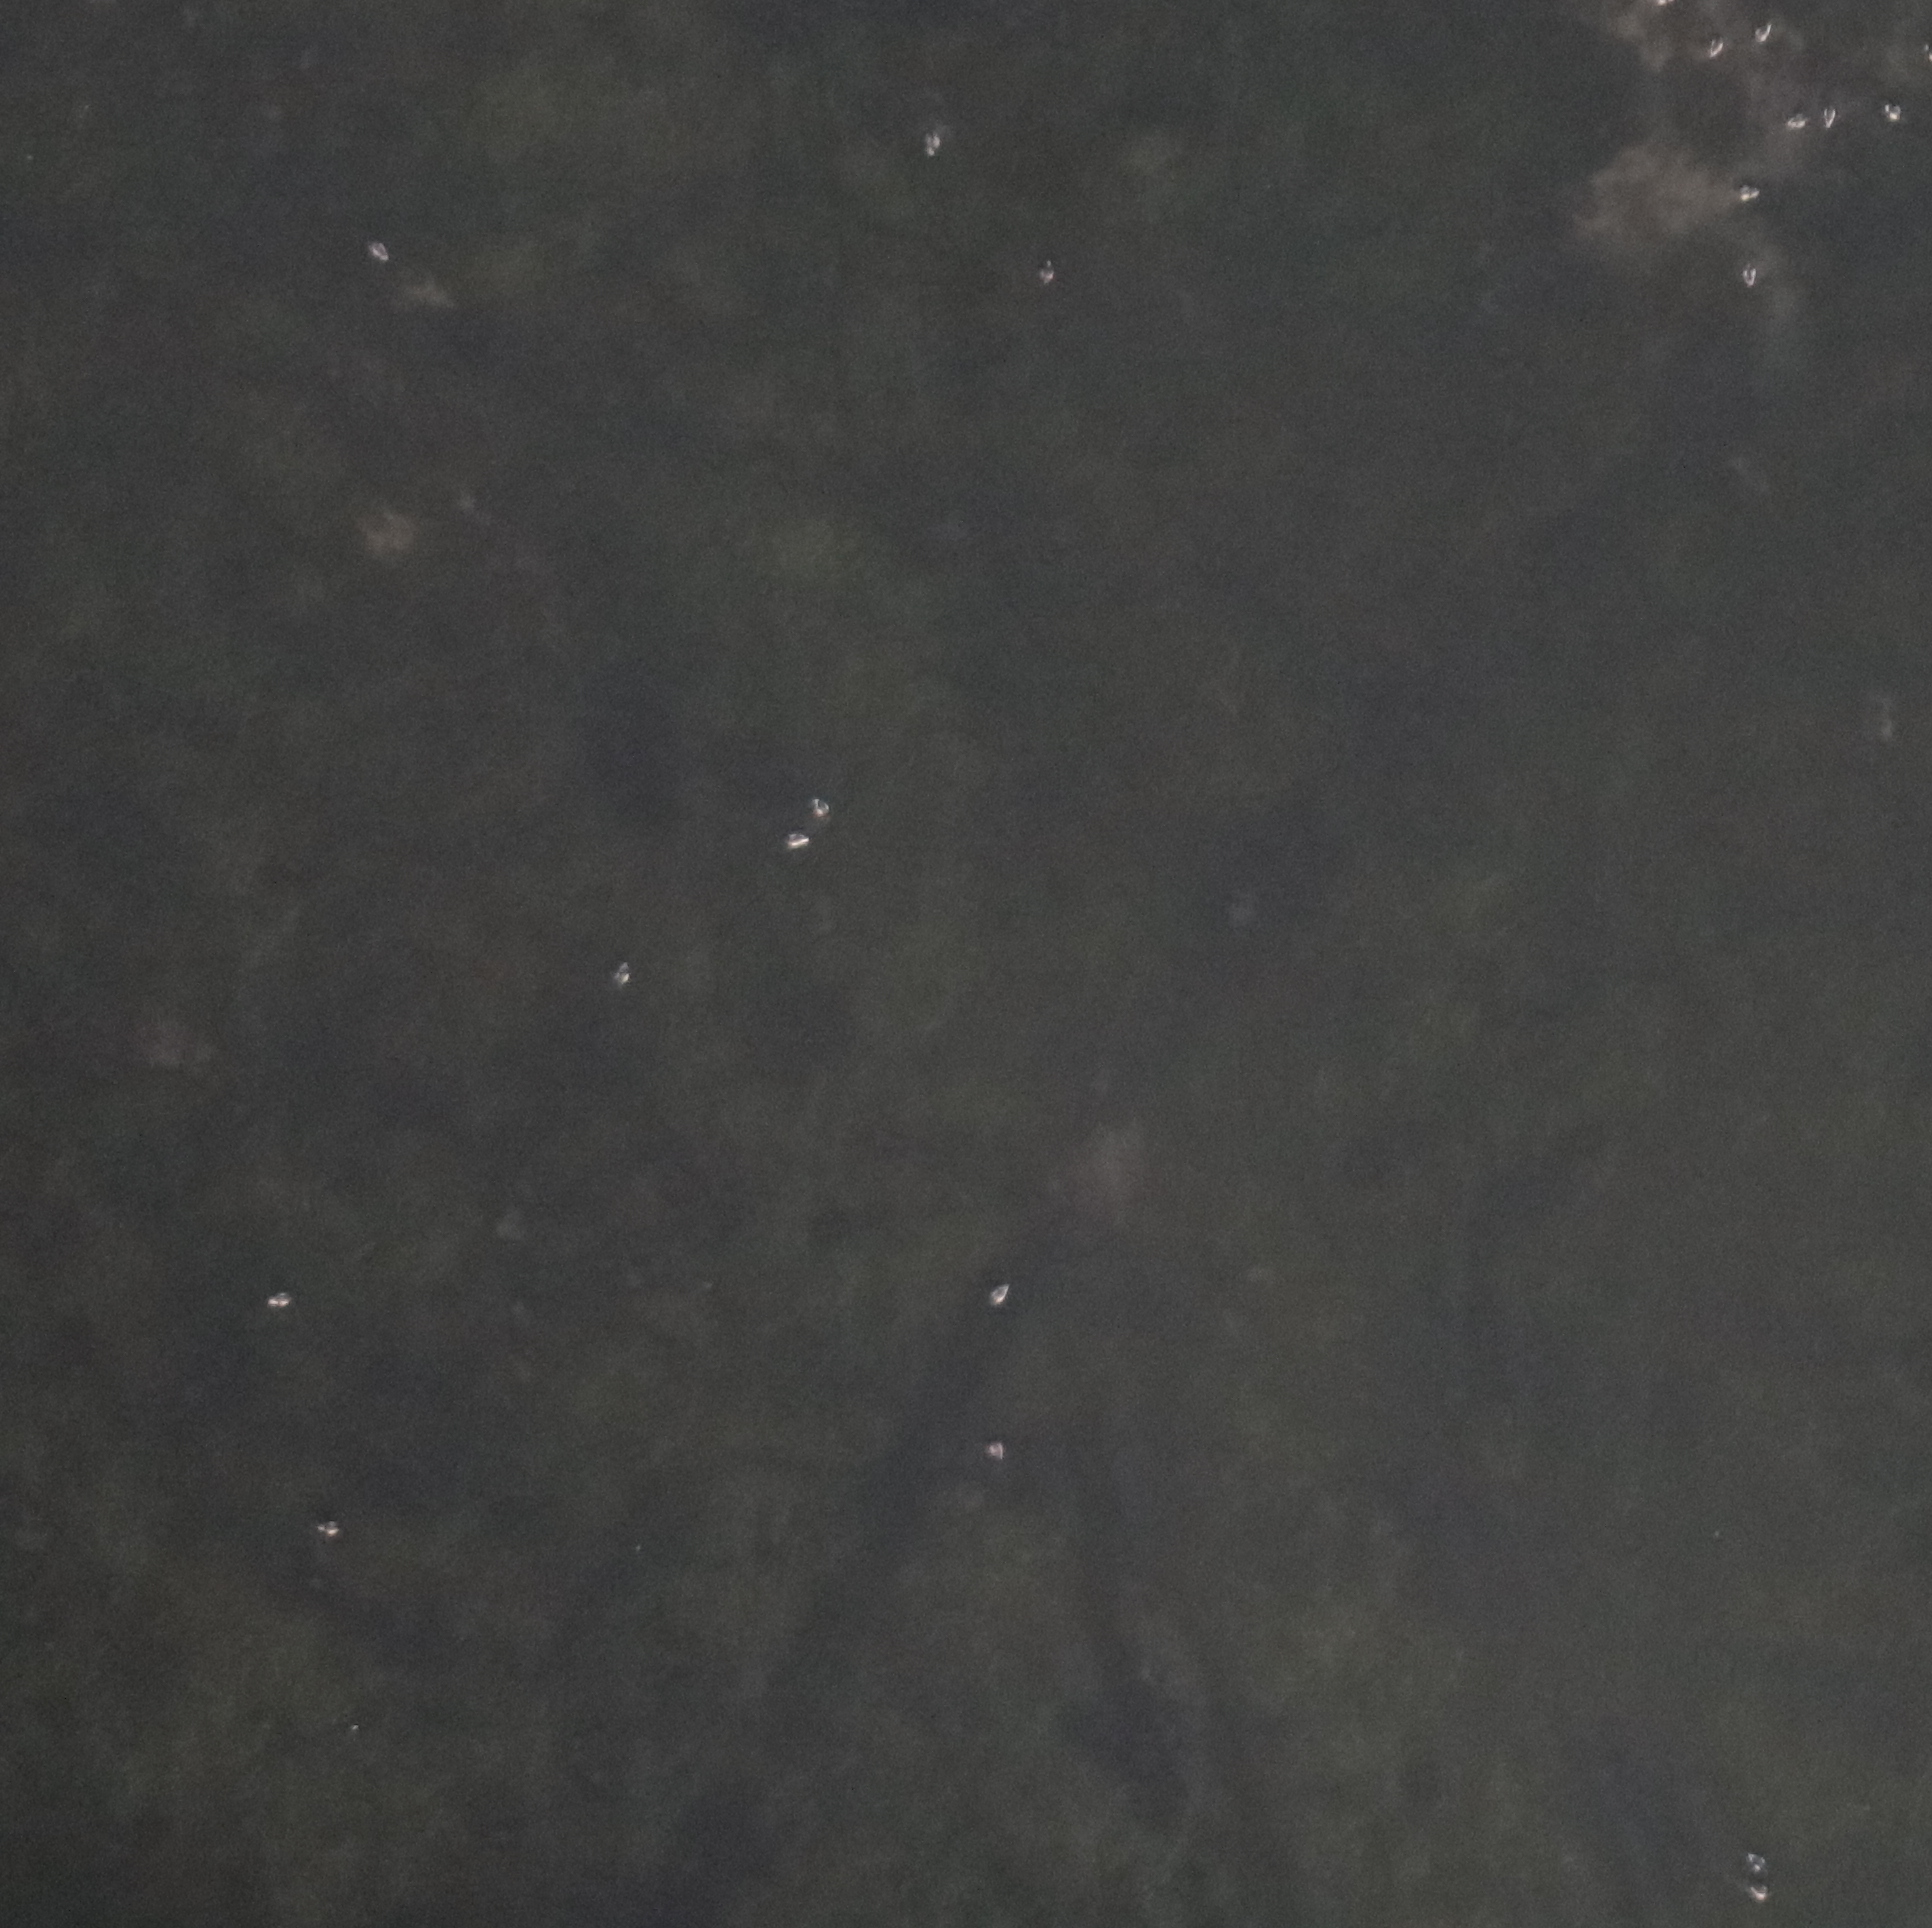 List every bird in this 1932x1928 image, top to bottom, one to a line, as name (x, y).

brant (1767, 28)
brant (1706, 43)
brant (1899, 111)
brant (1787, 119)
brant (1830, 125)
brant (947, 139)
brant (1751, 186)
brant (386, 255)
brant (1056, 276)
brant (1752, 282)
brant (816, 798)
brant (789, 836)
brant (614, 979)
brant (1013, 1295)
brant (283, 1300)
brant (994, 1458)
brant (333, 1530)
brant (1755, 1863)
brant (1757, 1893)